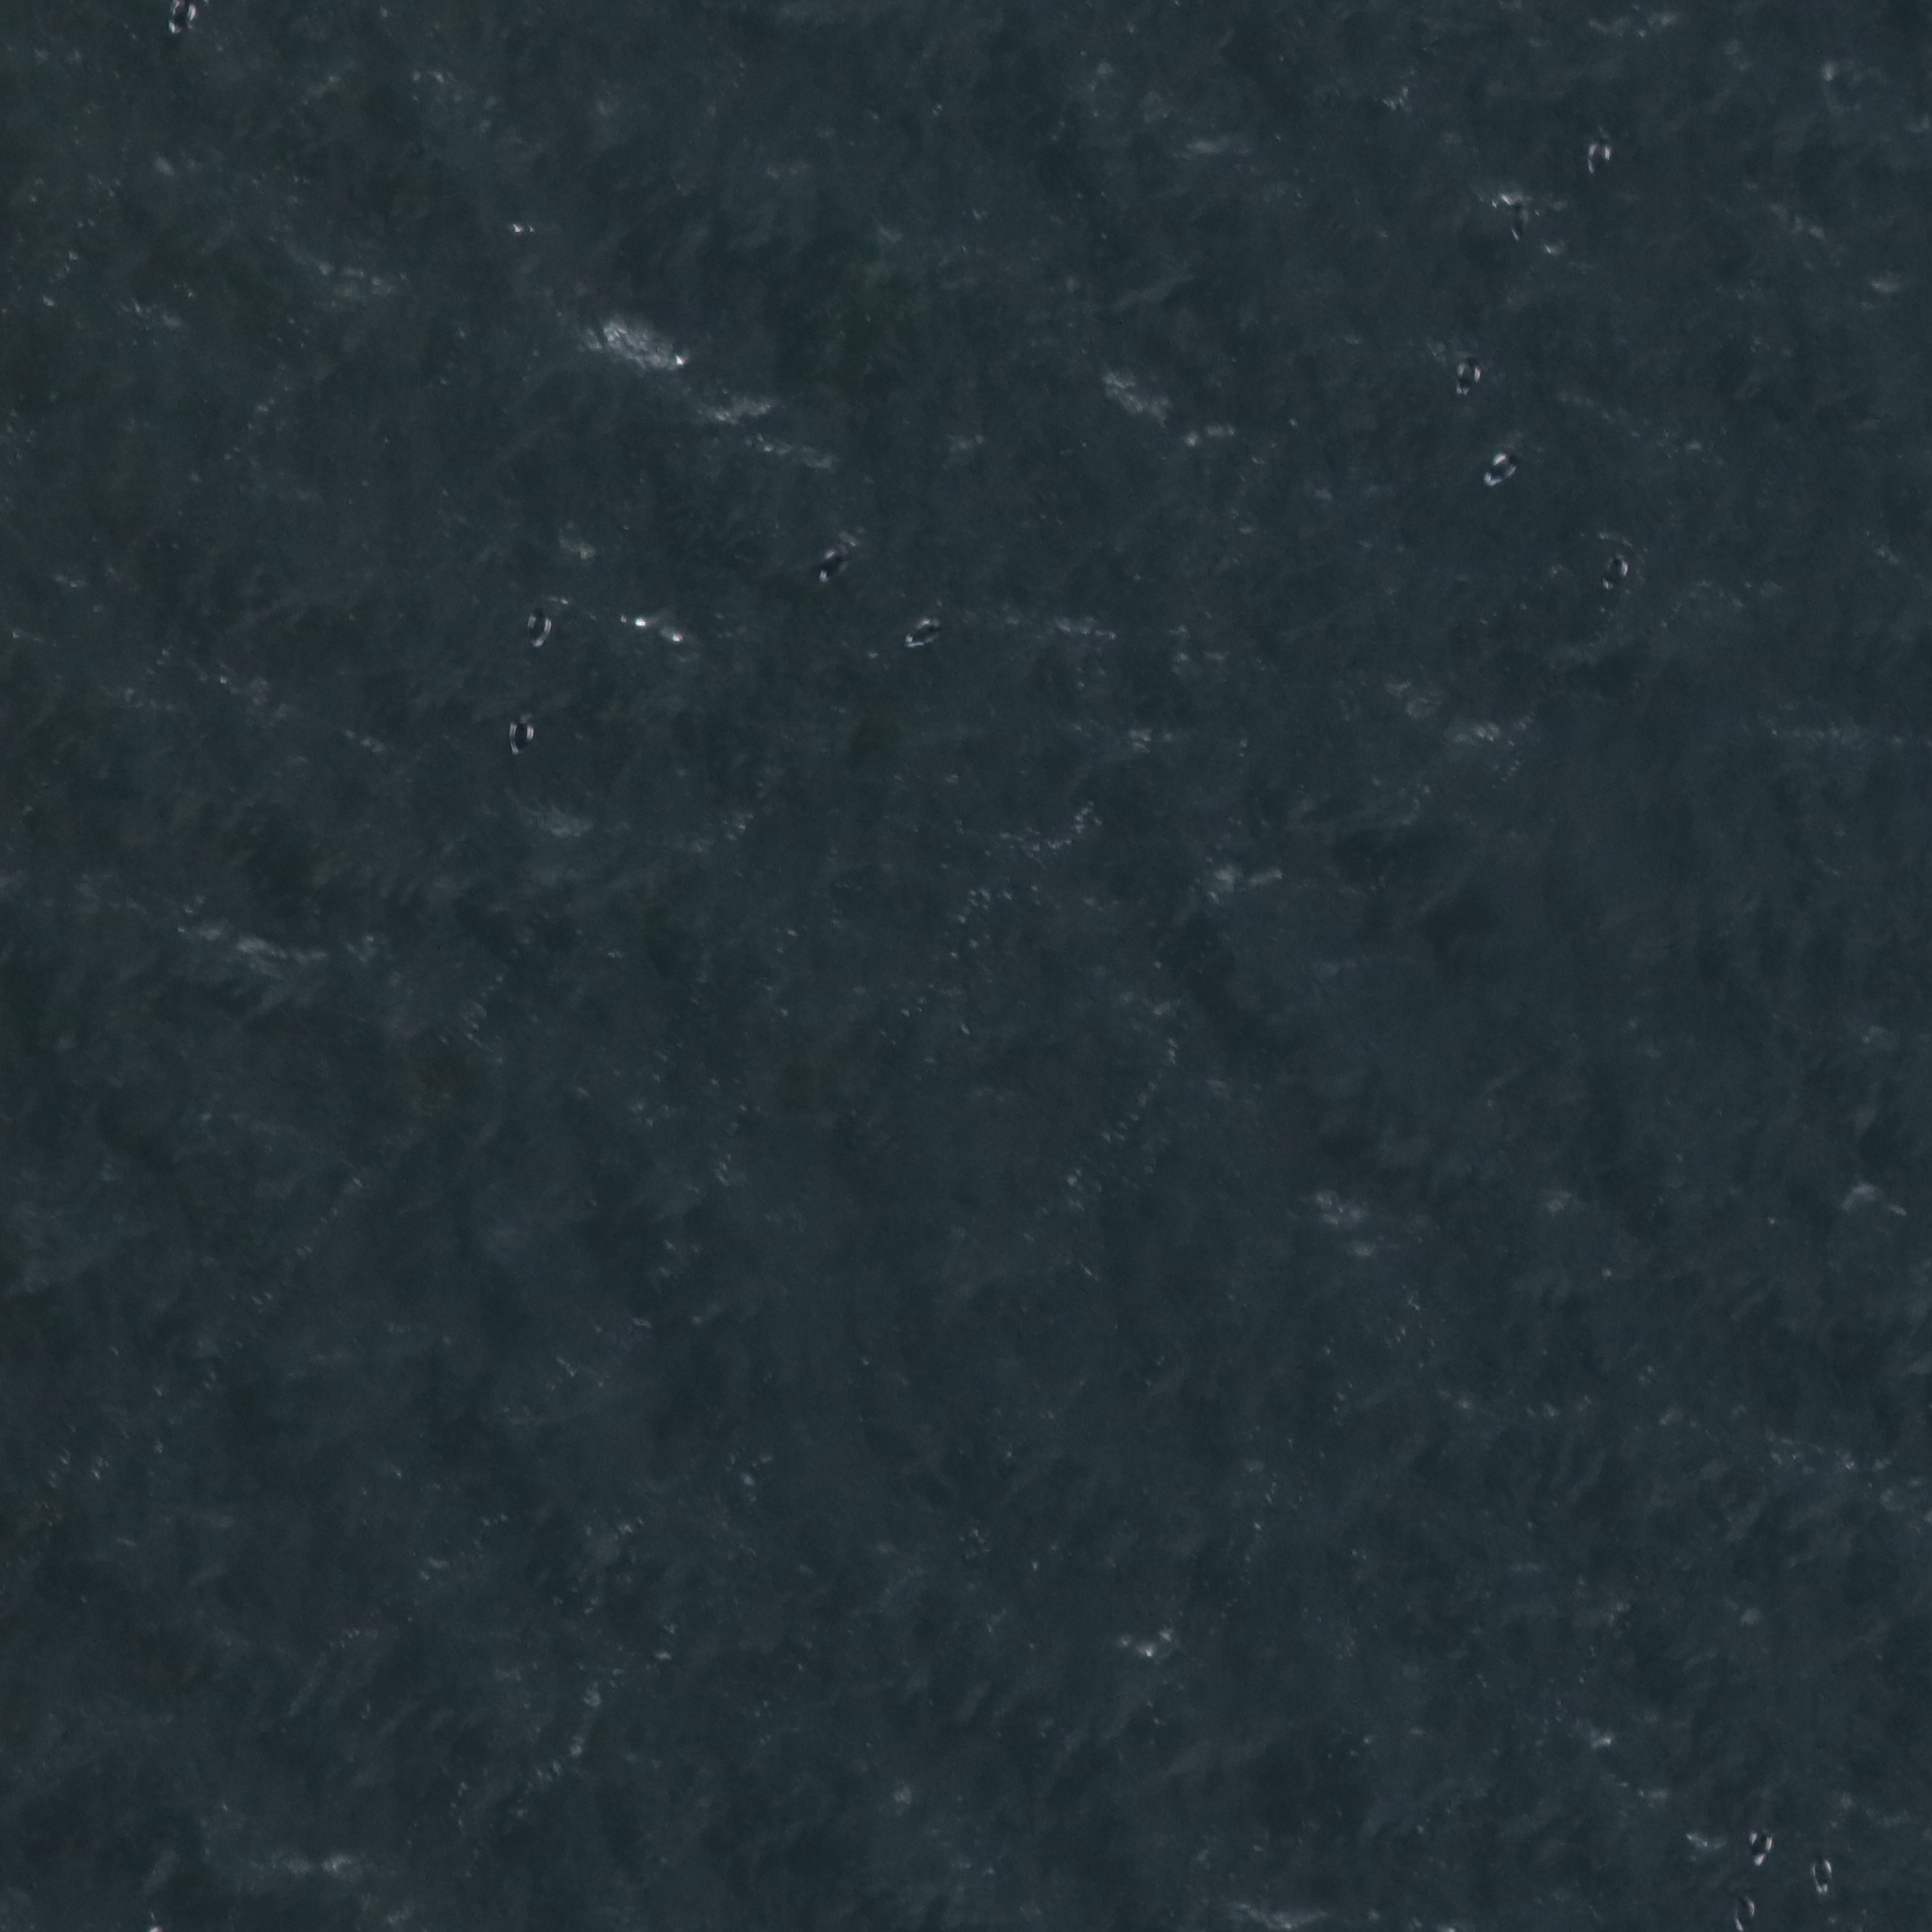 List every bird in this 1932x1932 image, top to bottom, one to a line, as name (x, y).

brant (183, 13)
brant (1598, 153)
brant (1520, 223)
brant (1469, 373)
brant (1501, 469)
brant (831, 563)
brant (1611, 569)
brant (541, 627)
brant (923, 632)
brant (524, 732)
brant (1762, 1843)
brant (1822, 1873)
brant (1744, 1914)